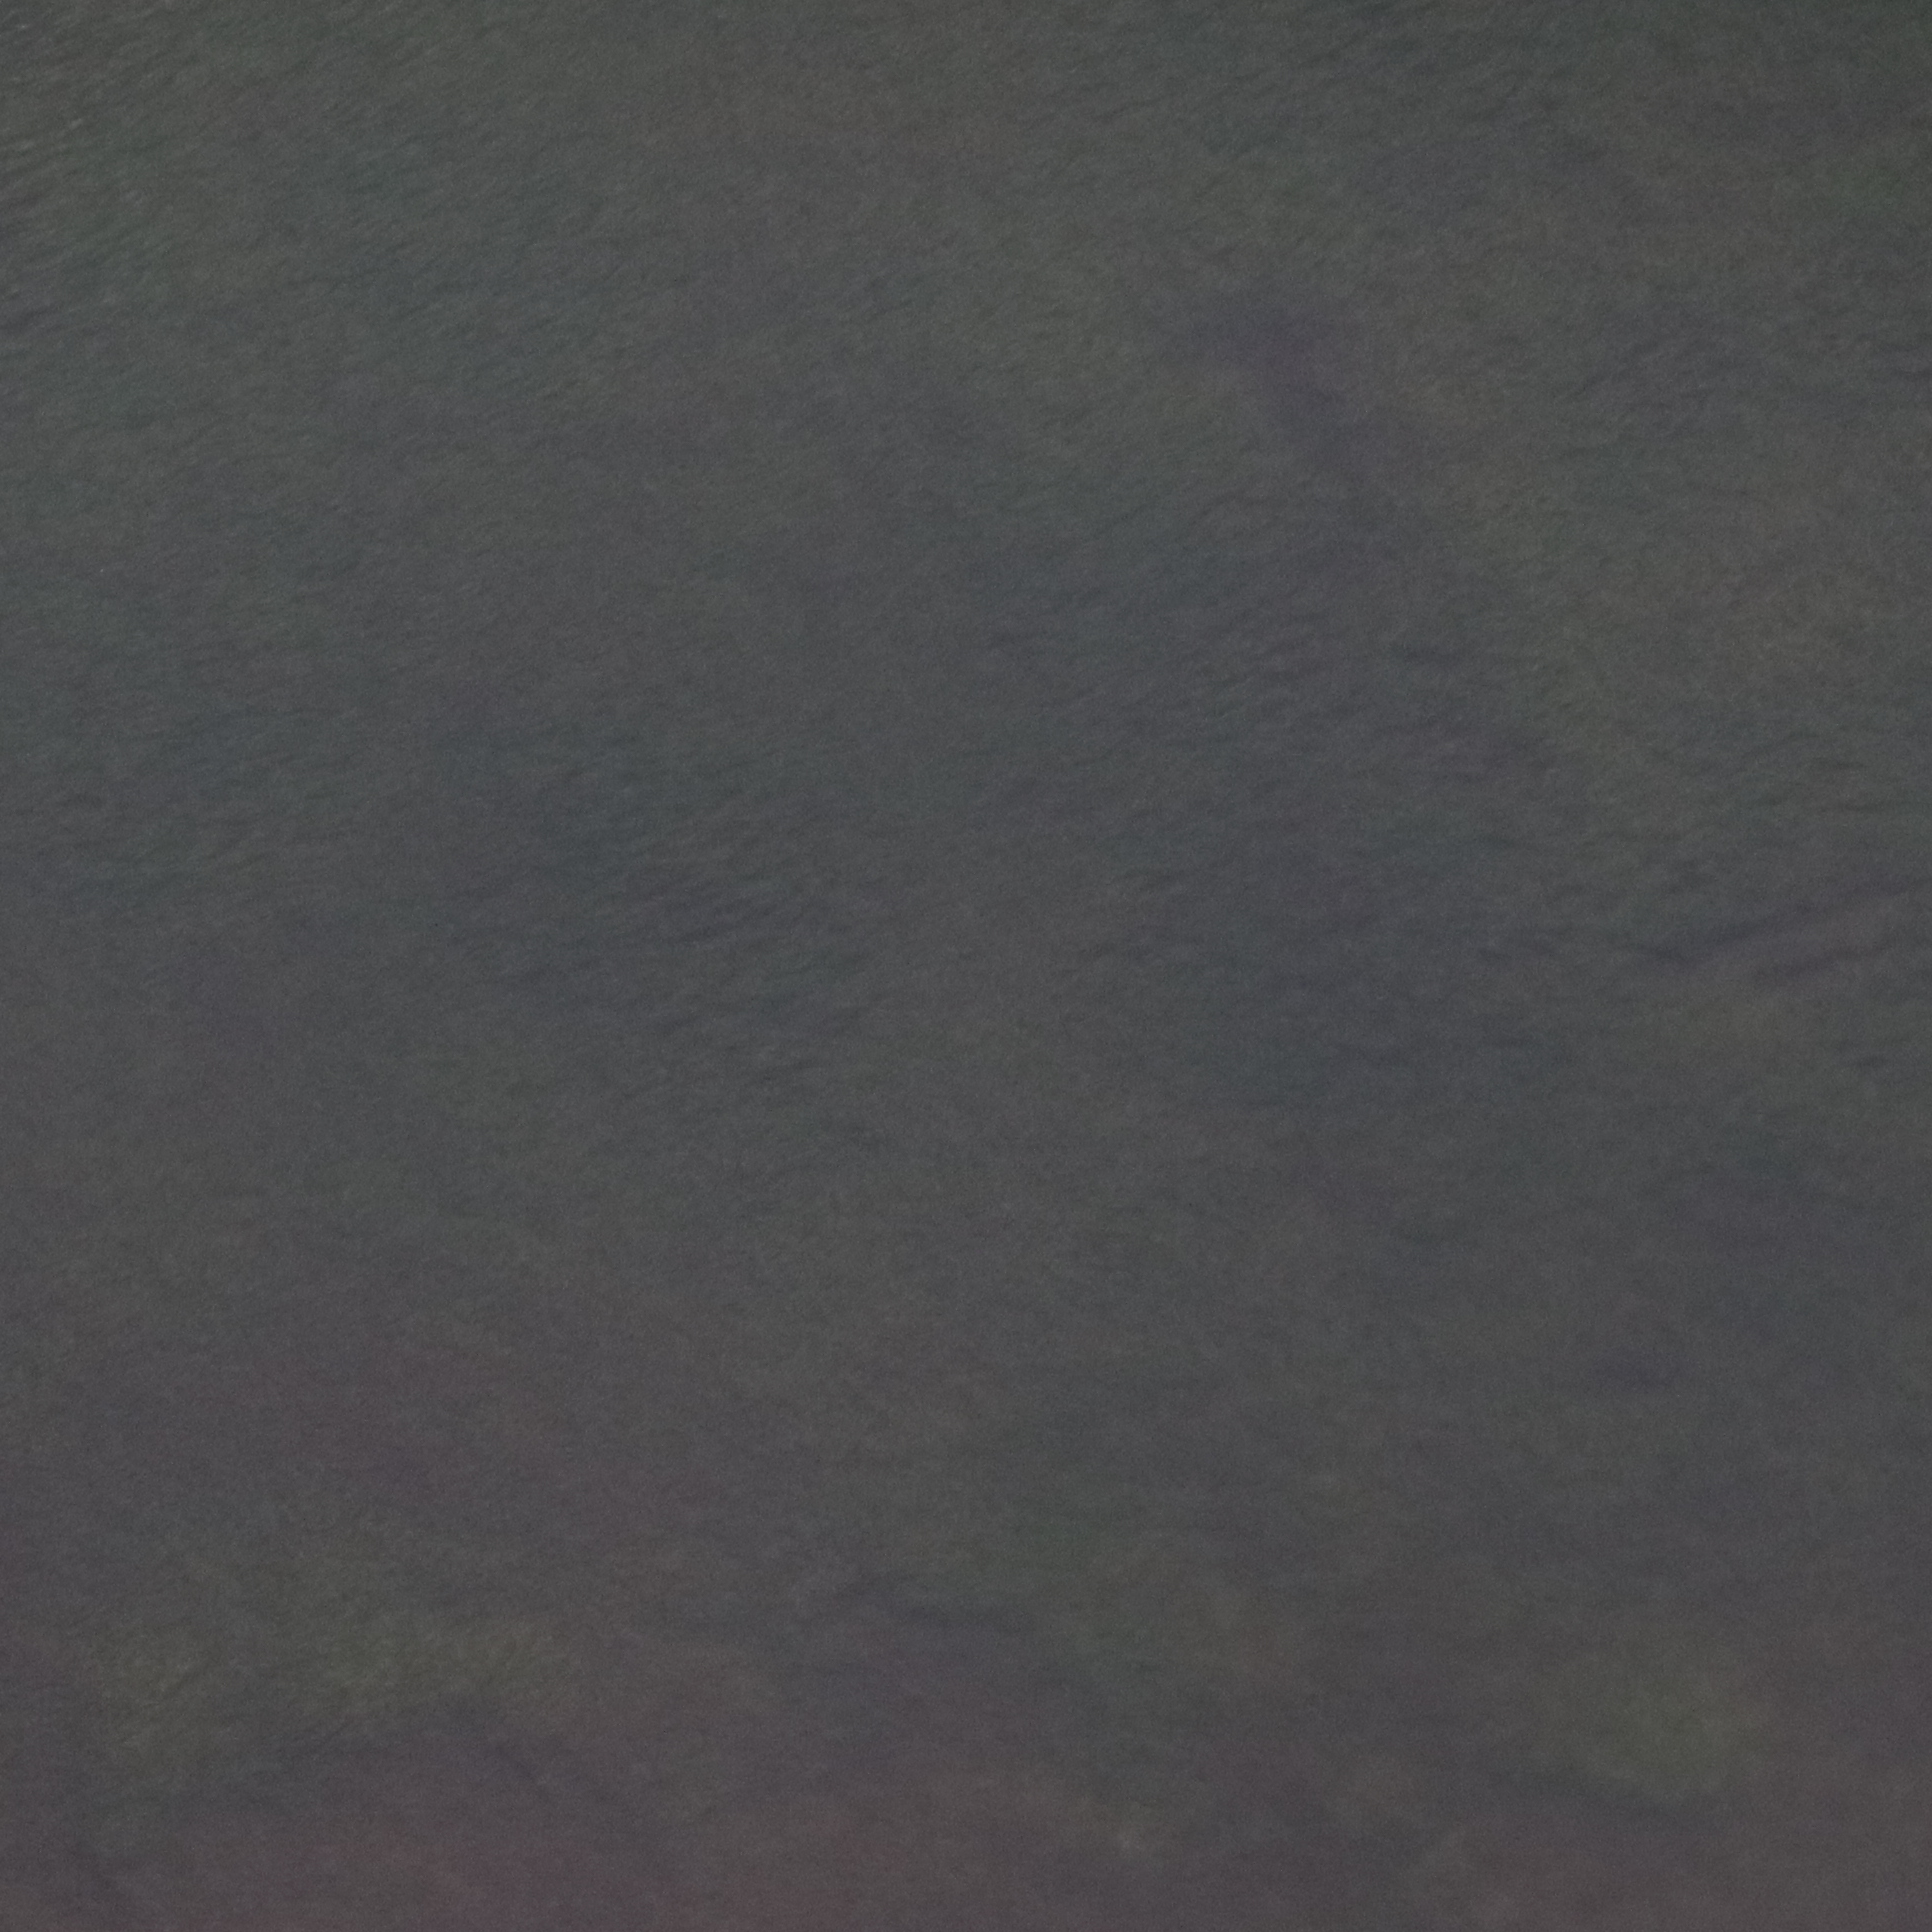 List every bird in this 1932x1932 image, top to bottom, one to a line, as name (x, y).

None